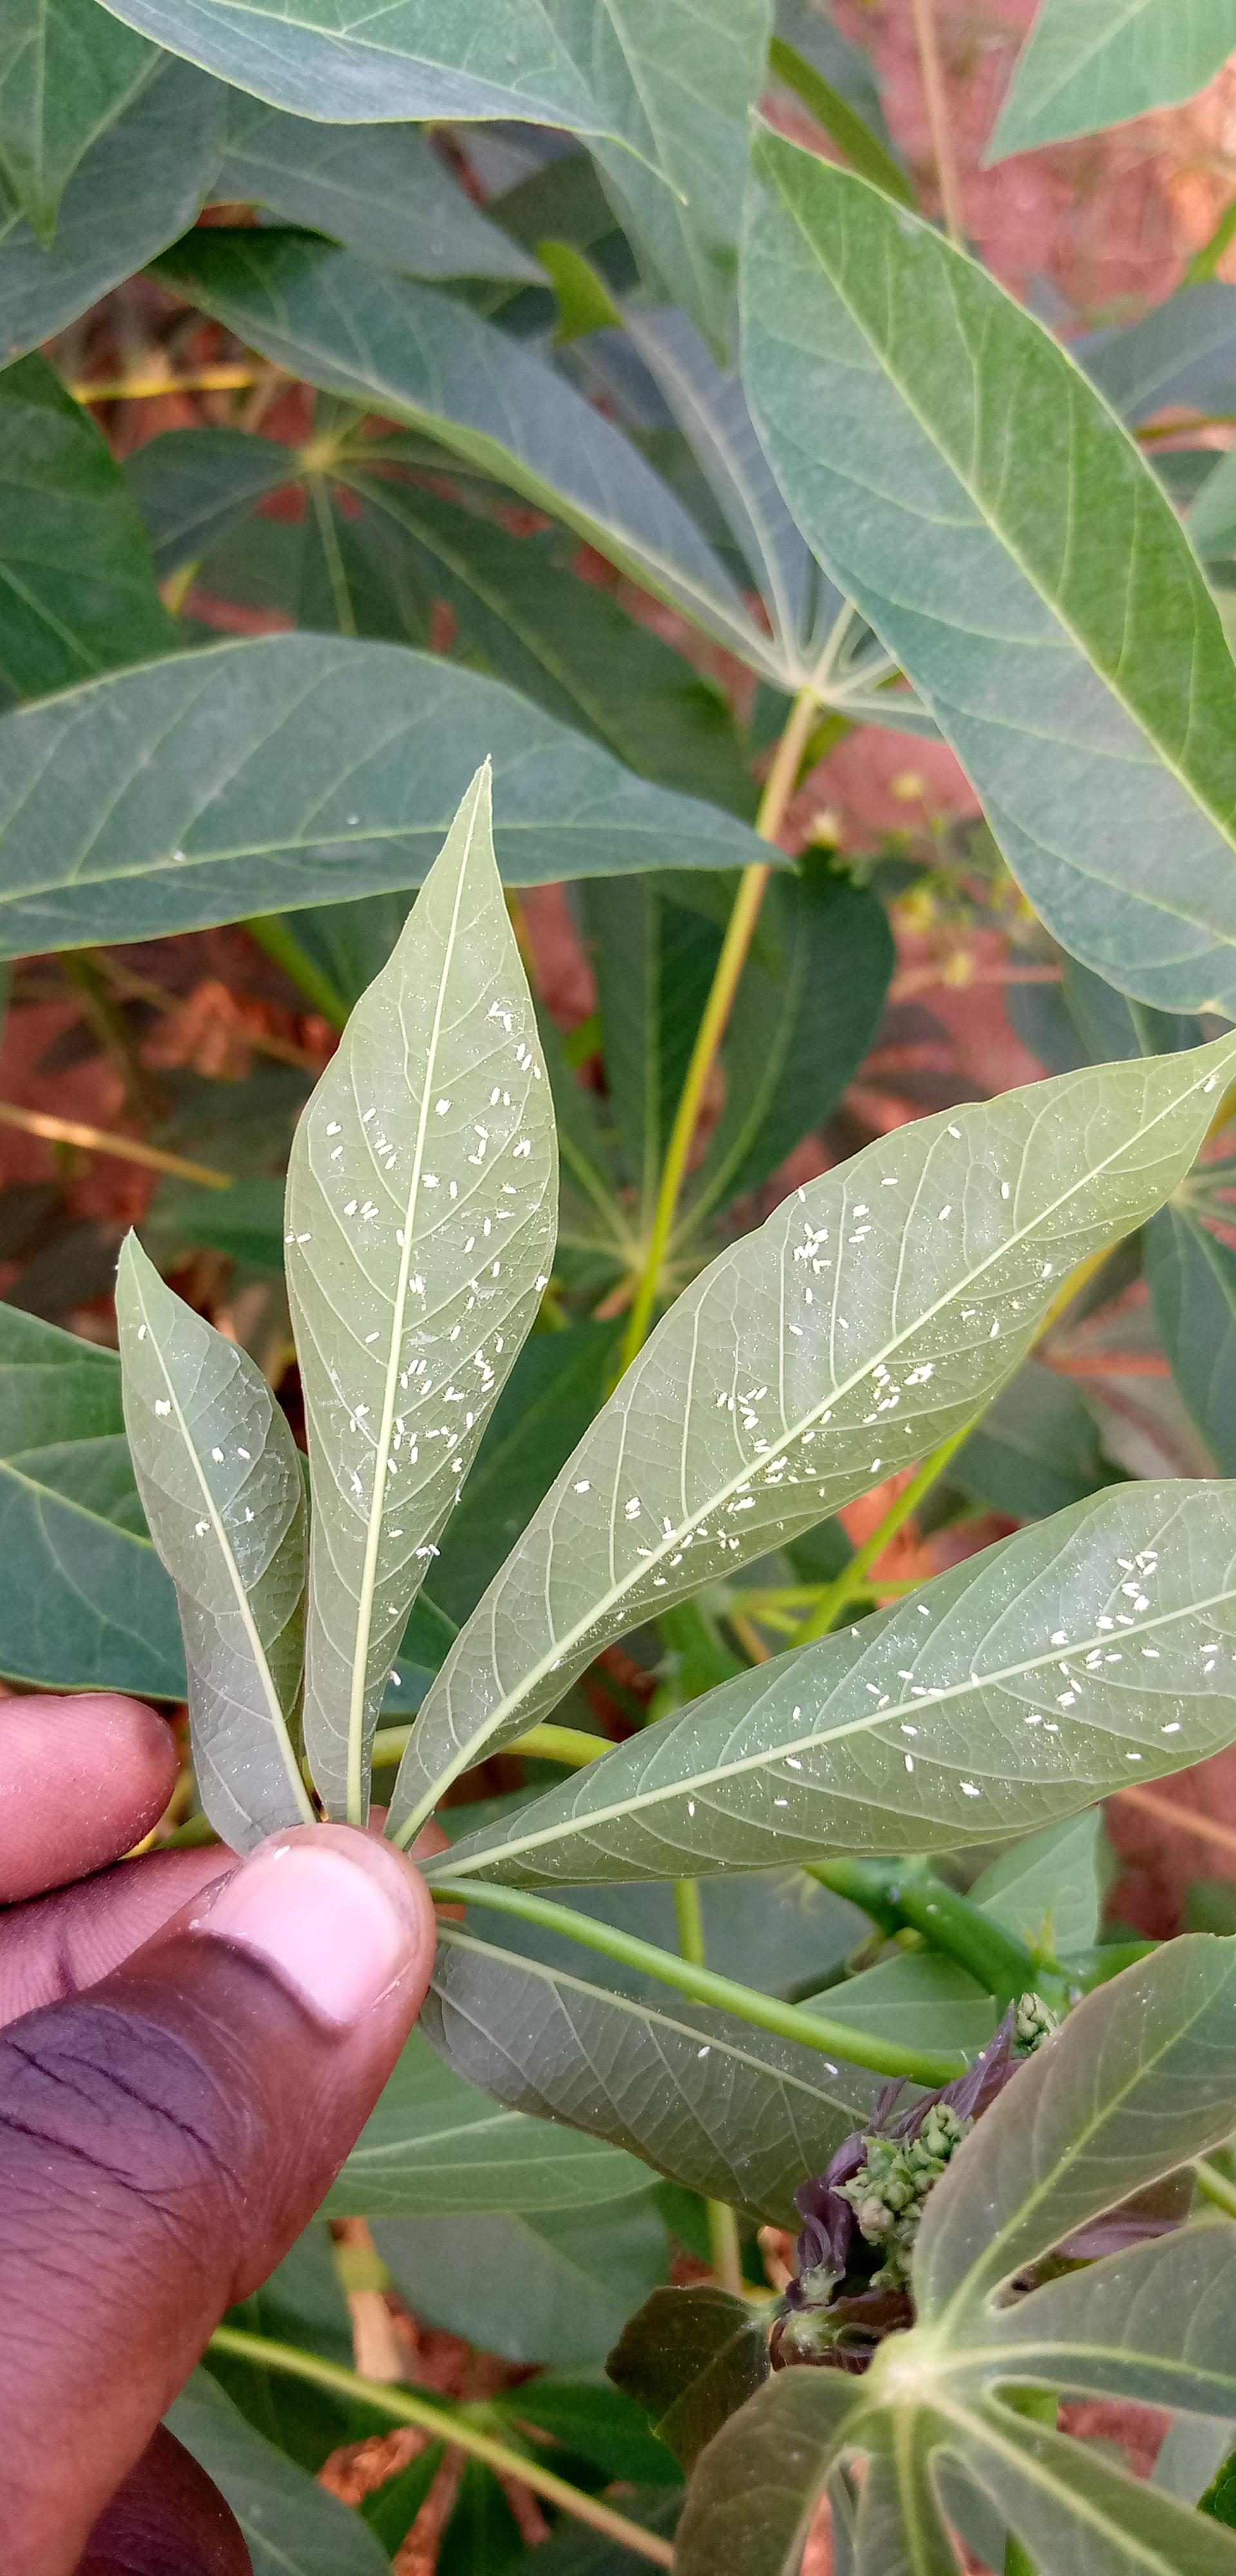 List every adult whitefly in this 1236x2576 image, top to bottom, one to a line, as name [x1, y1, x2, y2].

whitefly [170, 848, 189, 865]
whitefly [488, 999, 500, 1018]
whitefly [491, 1010, 505, 1017]
whitefly [501, 1012, 515, 1032]
whitefly [516, 1041, 527, 1063]
whitefly [521, 1052, 533, 1074]
whitefly [531, 1063, 543, 1081]
whitefly [1201, 1074, 1219, 1095]
whitefly [490, 1086, 501, 1106]
whitefly [502, 1090, 512, 1107]
whitefly [435, 1097, 445, 1113]
whitefly [439, 1099, 453, 1117]
whitefly [360, 1102, 379, 1123]
whitefly [326, 1120, 337, 1130]
whitefly [474, 1122, 490, 1139]
whitefly [326, 1124, 342, 1137]
whitefly [945, 1125, 964, 1141]
whitefly [373, 1137, 388, 1150]
whitefly [476, 1138, 487, 1158]
whitefly [523, 1138, 534, 1160]
whitefly [512, 1140, 525, 1158]
whitefly [377, 1143, 395, 1156]
whitefly [328, 1144, 343, 1160]
whitefly [382, 1153, 398, 1171]
whitefly [466, 1153, 483, 1167]
whitefly [420, 1173, 440, 1182]
whitefly [878, 1177, 899, 1186]
whitefly [449, 1178, 460, 1201]
whitefly [998, 1179, 1012, 1201]
whitefly [422, 1181, 440, 1189]
whitefly [497, 1182, 520, 1197]
whitefly [795, 1184, 809, 1204]
whitefly [343, 1198, 357, 1215]
whitefly [360, 1199, 374, 1213]
whitefly [937, 1203, 953, 1222]
whitefly [348, 1204, 359, 1217]
whitefly [363, 1207, 379, 1221]
whitefly [495, 1209, 513, 1222]
whitefly [482, 1215, 492, 1238]
whitefly [803, 1223, 814, 1240]
whitefly [852, 1224, 873, 1235]
whitefly [393, 1226, 406, 1248]
whitefly [814, 1227, 828, 1238]
whitefly [295, 1230, 312, 1244]
whitefly [283, 1232, 296, 1244]
whitefly [816, 1234, 830, 1243]
whitefly [847, 1234, 867, 1243]
whitefly [461, 1235, 476, 1254]
whitefly [806, 1239, 812, 1251]
whitefly [809, 1241, 820, 1258]
whitefly [798, 1245, 807, 1260]
whitefly [792, 1246, 801, 1264]
whitefly [812, 1257, 821, 1275]
whitefly [489, 1258, 503, 1279]
whitefly [818, 1259, 832, 1267]
whitefly [1038, 1259, 1053, 1280]
whitefly [532, 1271, 549, 1293]
whitefly [415, 1274, 427, 1295]
whitefly [406, 1276, 417, 1294]
whitefly [468, 1277, 480, 1291]
whitefly [803, 1284, 814, 1307]
whitefly [464, 1295, 476, 1311]
whitefly [1008, 1297, 1020, 1311]
whitefly [958, 1305, 978, 1324]
whitefly [836, 1315, 851, 1331]
whitefly [135, 1319, 149, 1342]
whitefly [988, 1319, 1002, 1339]
whitefly [786, 1323, 805, 1337]
whitefly [449, 1325, 462, 1341]
whitefly [362, 1329, 382, 1343]
whitefly [493, 1334, 505, 1354]
whitefly [474, 1348, 483, 1360]
whitefly [408, 1357, 418, 1376]
whitefly [417, 1358, 427, 1378]
whitefly [473, 1359, 487, 1368]
whitefly [871, 1363, 887, 1378]
whitefly [483, 1365, 491, 1378]
whitefly [913, 1367, 926, 1373]
whitefly [398, 1370, 410, 1391]
whitefly [921, 1370, 932, 1383]
whitefly [903, 1372, 921, 1386]
whitefly [876, 1374, 892, 1389]
whitefly [480, 1377, 495, 1394]
whitefly [420, 1379, 433, 1397]
whitefly [754, 1385, 768, 1401]
whitefly [887, 1385, 903, 1394]
whitefly [444, 1385, 454, 1405]
whitefly [872, 1387, 884, 1399]
whitefly [746, 1388, 758, 1400]
whitefly [716, 1391, 728, 1410]
whitefly [451, 1392, 465, 1404]
whitefly [735, 1394, 748, 1405]
whitefly [889, 1394, 900, 1410]
whitefly [726, 1394, 735, 1413]
whitefly [152, 1396, 161, 1416]
whitefly [877, 1397, 890, 1412]
whitefly [165, 1398, 173, 1415]
whitefly [161, 1400, 167, 1416]
whitefly [354, 1404, 371, 1419]
whitefly [738, 1405, 758, 1416]
whitefly [819, 1408, 832, 1426]
whitefly [464, 1410, 477, 1432]
whitefly [861, 1412, 878, 1425]
whitefly [742, 1416, 756, 1427]
whitefly [346, 1416, 361, 1437]
whitefly [395, 1417, 406, 1433]
whitefly [744, 1417, 760, 1432]
whitefly [902, 1423, 913, 1437]
whitefly [440, 1424, 449, 1436]
whitefly [423, 1426, 440, 1440]
whitefly [407, 1430, 419, 1447]
whitefly [800, 1431, 816, 1445]
whitefly [444, 1432, 460, 1451]
whitefly [391, 1433, 403, 1450]
whitefly [752, 1438, 768, 1447]
whitefly [236, 1445, 252, 1461]
whitefly [753, 1445, 772, 1453]
whitefly [211, 1446, 227, 1464]
whitefly [409, 1446, 421, 1465]
whitefly [780, 1454, 789, 1469]
whitefly [866, 1455, 884, 1475]
whitefly [453, 1456, 464, 1468]
whitefly [386, 1457, 399, 1475]
whitefly [765, 1459, 780, 1474]
whitefly [453, 1465, 464, 1475]
whitefly [802, 1466, 819, 1476]
whitefly [347, 1469, 366, 1492]
whitefly [775, 1472, 783, 1483]
whitefly [786, 1474, 800, 1485]
whitefly [763, 1475, 775, 1484]
whitefly [571, 1476, 593, 1495]
whitefly [736, 1481, 751, 1493]
whitefly [817, 1486, 826, 1501]
whitefly [452, 1488, 465, 1508]
whitefly [745, 1495, 756, 1508]
whitefly [624, 1495, 643, 1511]
whitefly [735, 1498, 746, 1511]
whitefly [726, 1501, 735, 1513]
whitefly [243, 1502, 257, 1524]
whitefly [626, 1510, 641, 1520]
whitefly [661, 1514, 674, 1531]
whitefly [201, 1520, 212, 1531]
whitefly [194, 1522, 204, 1537]
whitefly [695, 1526, 709, 1537]
whitefly [386, 1527, 404, 1540]
whitefly [715, 1527, 727, 1539]
whitefly [660, 1529, 680, 1542]
whitefly [679, 1533, 693, 1550]
whitefly [728, 1537, 736, 1551]
whitefly [734, 1537, 741, 1546]
whitefly [718, 1539, 726, 1549]
whitefly [428, 1542, 442, 1557]
whitefly [634, 1544, 655, 1557]
whitefly [414, 1545, 429, 1560]
whitefly [1138, 1549, 1159, 1558]
whitefly [668, 1551, 684, 1568]
whitefly [1135, 1554, 1147, 1568]
whitefly [1116, 1557, 1136, 1571]
whitefly [1143, 1560, 1157, 1578]
whitefly [651, 1576, 667, 1588]
whitefly [1120, 1582, 1141, 1589]
whitefly [1121, 1589, 1139, 1599]
whitefly [1134, 1595, 1146, 1610]
whitefly [1139, 1598, 1151, 1613]
whitefly [916, 1602, 932, 1616]
whitefly [386, 1604, 401, 1617]
whitefly [616, 1610, 628, 1624]
whitefly [1114, 1612, 1136, 1625]
whitefly [1097, 1615, 1114, 1622]
whitefly [1095, 1621, 1116, 1629]
whitefly [849, 1625, 863, 1639]
whitefly [1053, 1629, 1066, 1638]
whitefly [1049, 1638, 1071, 1646]
whitefly [1195, 1641, 1219, 1653]
whitefly [1139, 1647, 1161, 1658]
whitefly [1086, 1647, 1101, 1662]
whitefly [1104, 1651, 1123, 1663]
whitefly [1202, 1656, 1216, 1676]
whitefly [1085, 1658, 1103, 1672]
whitefly [550, 1659, 561, 1672]
whitefly [1058, 1660, 1071, 1676]
whitefly [386, 1666, 404, 1688]
whitefly [894, 1667, 915, 1681]
whitefly [969, 1671, 982, 1687]
whitefly [1069, 1678, 1083, 1694]
whitefly [864, 1681, 881, 1696]
whitefly [909, 1684, 926, 1697]
whitefly [926, 1685, 947, 1698]
whitefly [1055, 1690, 1074, 1703]
whitefly [878, 1692, 890, 1709]
whitefly [1062, 1696, 1076, 1708]
whitefly [789, 1703, 806, 1723]
whitefly [1021, 1713, 1043, 1725]
whitefly [1039, 1721, 1058, 1733]
whitefly [1157, 1721, 1183, 1734]
whitefly [897, 1723, 917, 1737]
whitefly [901, 1748, 915, 1774]
whitefly [1122, 1748, 1144, 1762]
whitefly [782, 1756, 803, 1772]
whitefly [956, 1779, 975, 1790]
whitefly [961, 1788, 981, 1796]
whitefly [771, 1795, 790, 1808]
whitefly [685, 1799, 699, 1819]
whitefly [274, 1844, 292, 1859]
whitefly [696, 2044, 712, 2058]
whitefly [977, 2049, 987, 2062]
whitefly [823, 2061, 840, 2075]